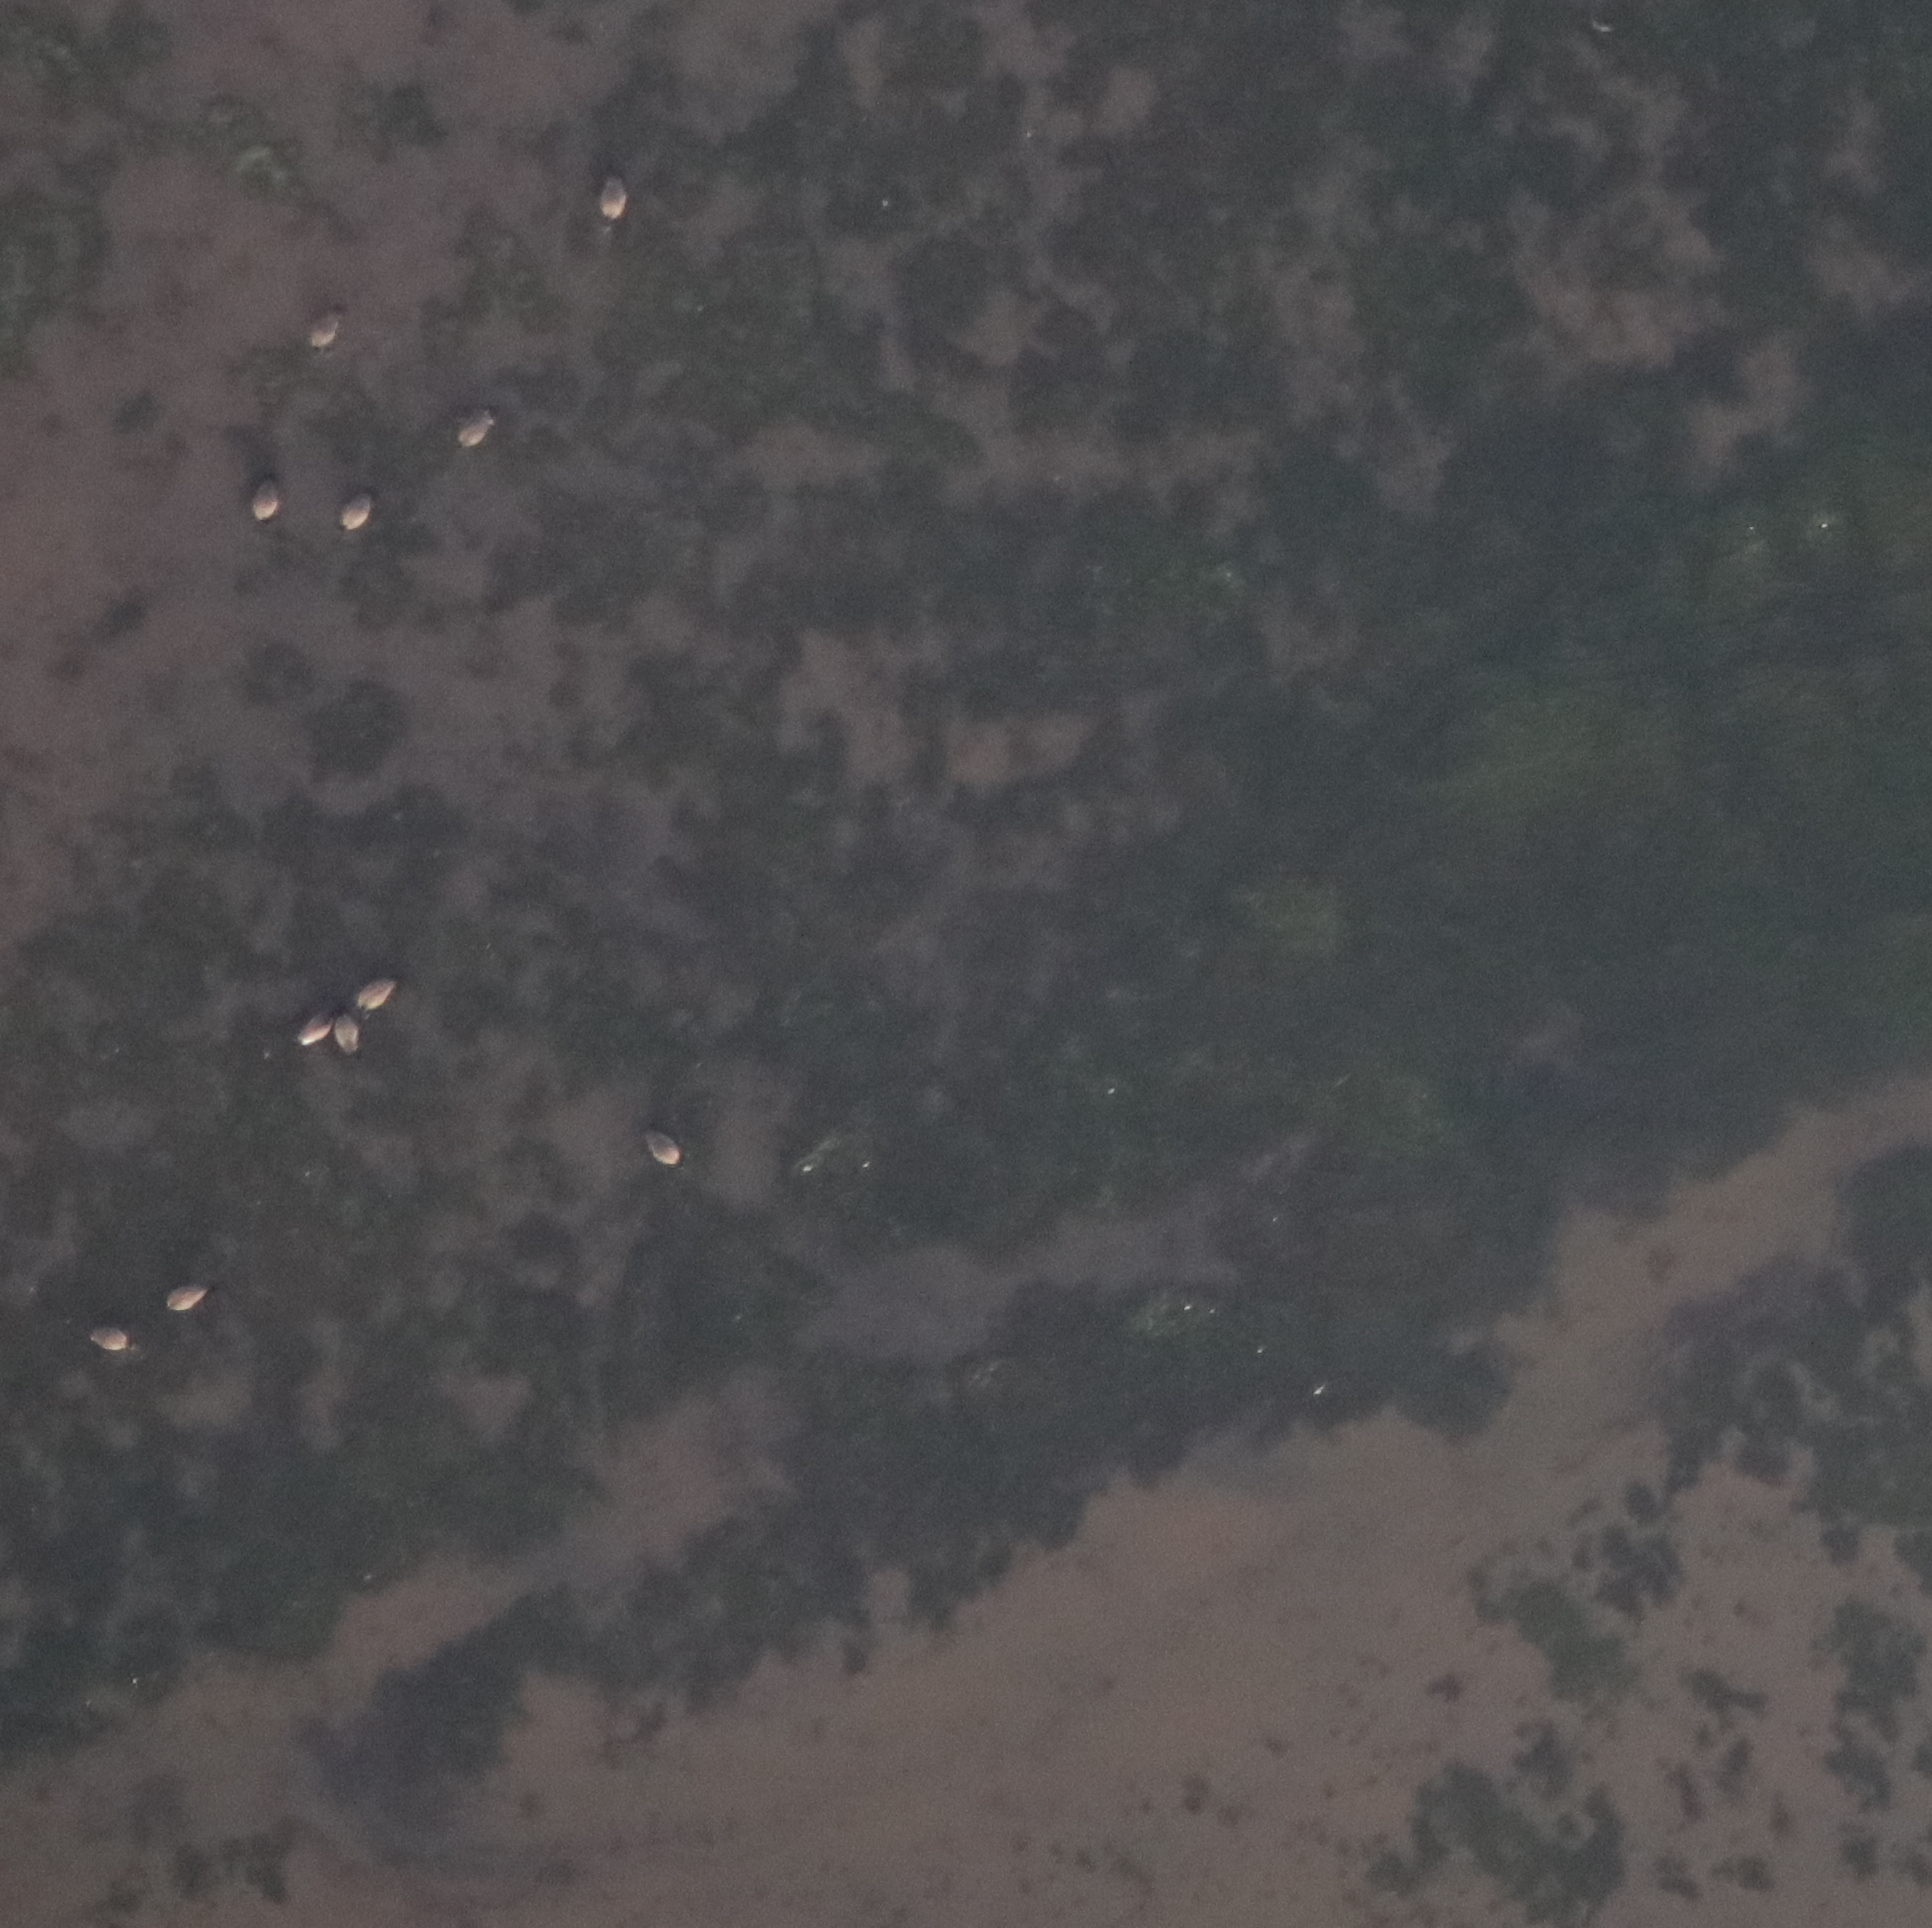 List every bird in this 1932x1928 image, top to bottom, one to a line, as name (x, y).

Canada goose (615, 202)
Canada goose (327, 332)
Canada goose (474, 430)
Canada goose (267, 500)
Canada goose (357, 513)
Canada goose (374, 997)
Canada goose (317, 1030)
Canada goose (664, 1148)
Canada goose (187, 1298)
Canada goose (110, 1337)